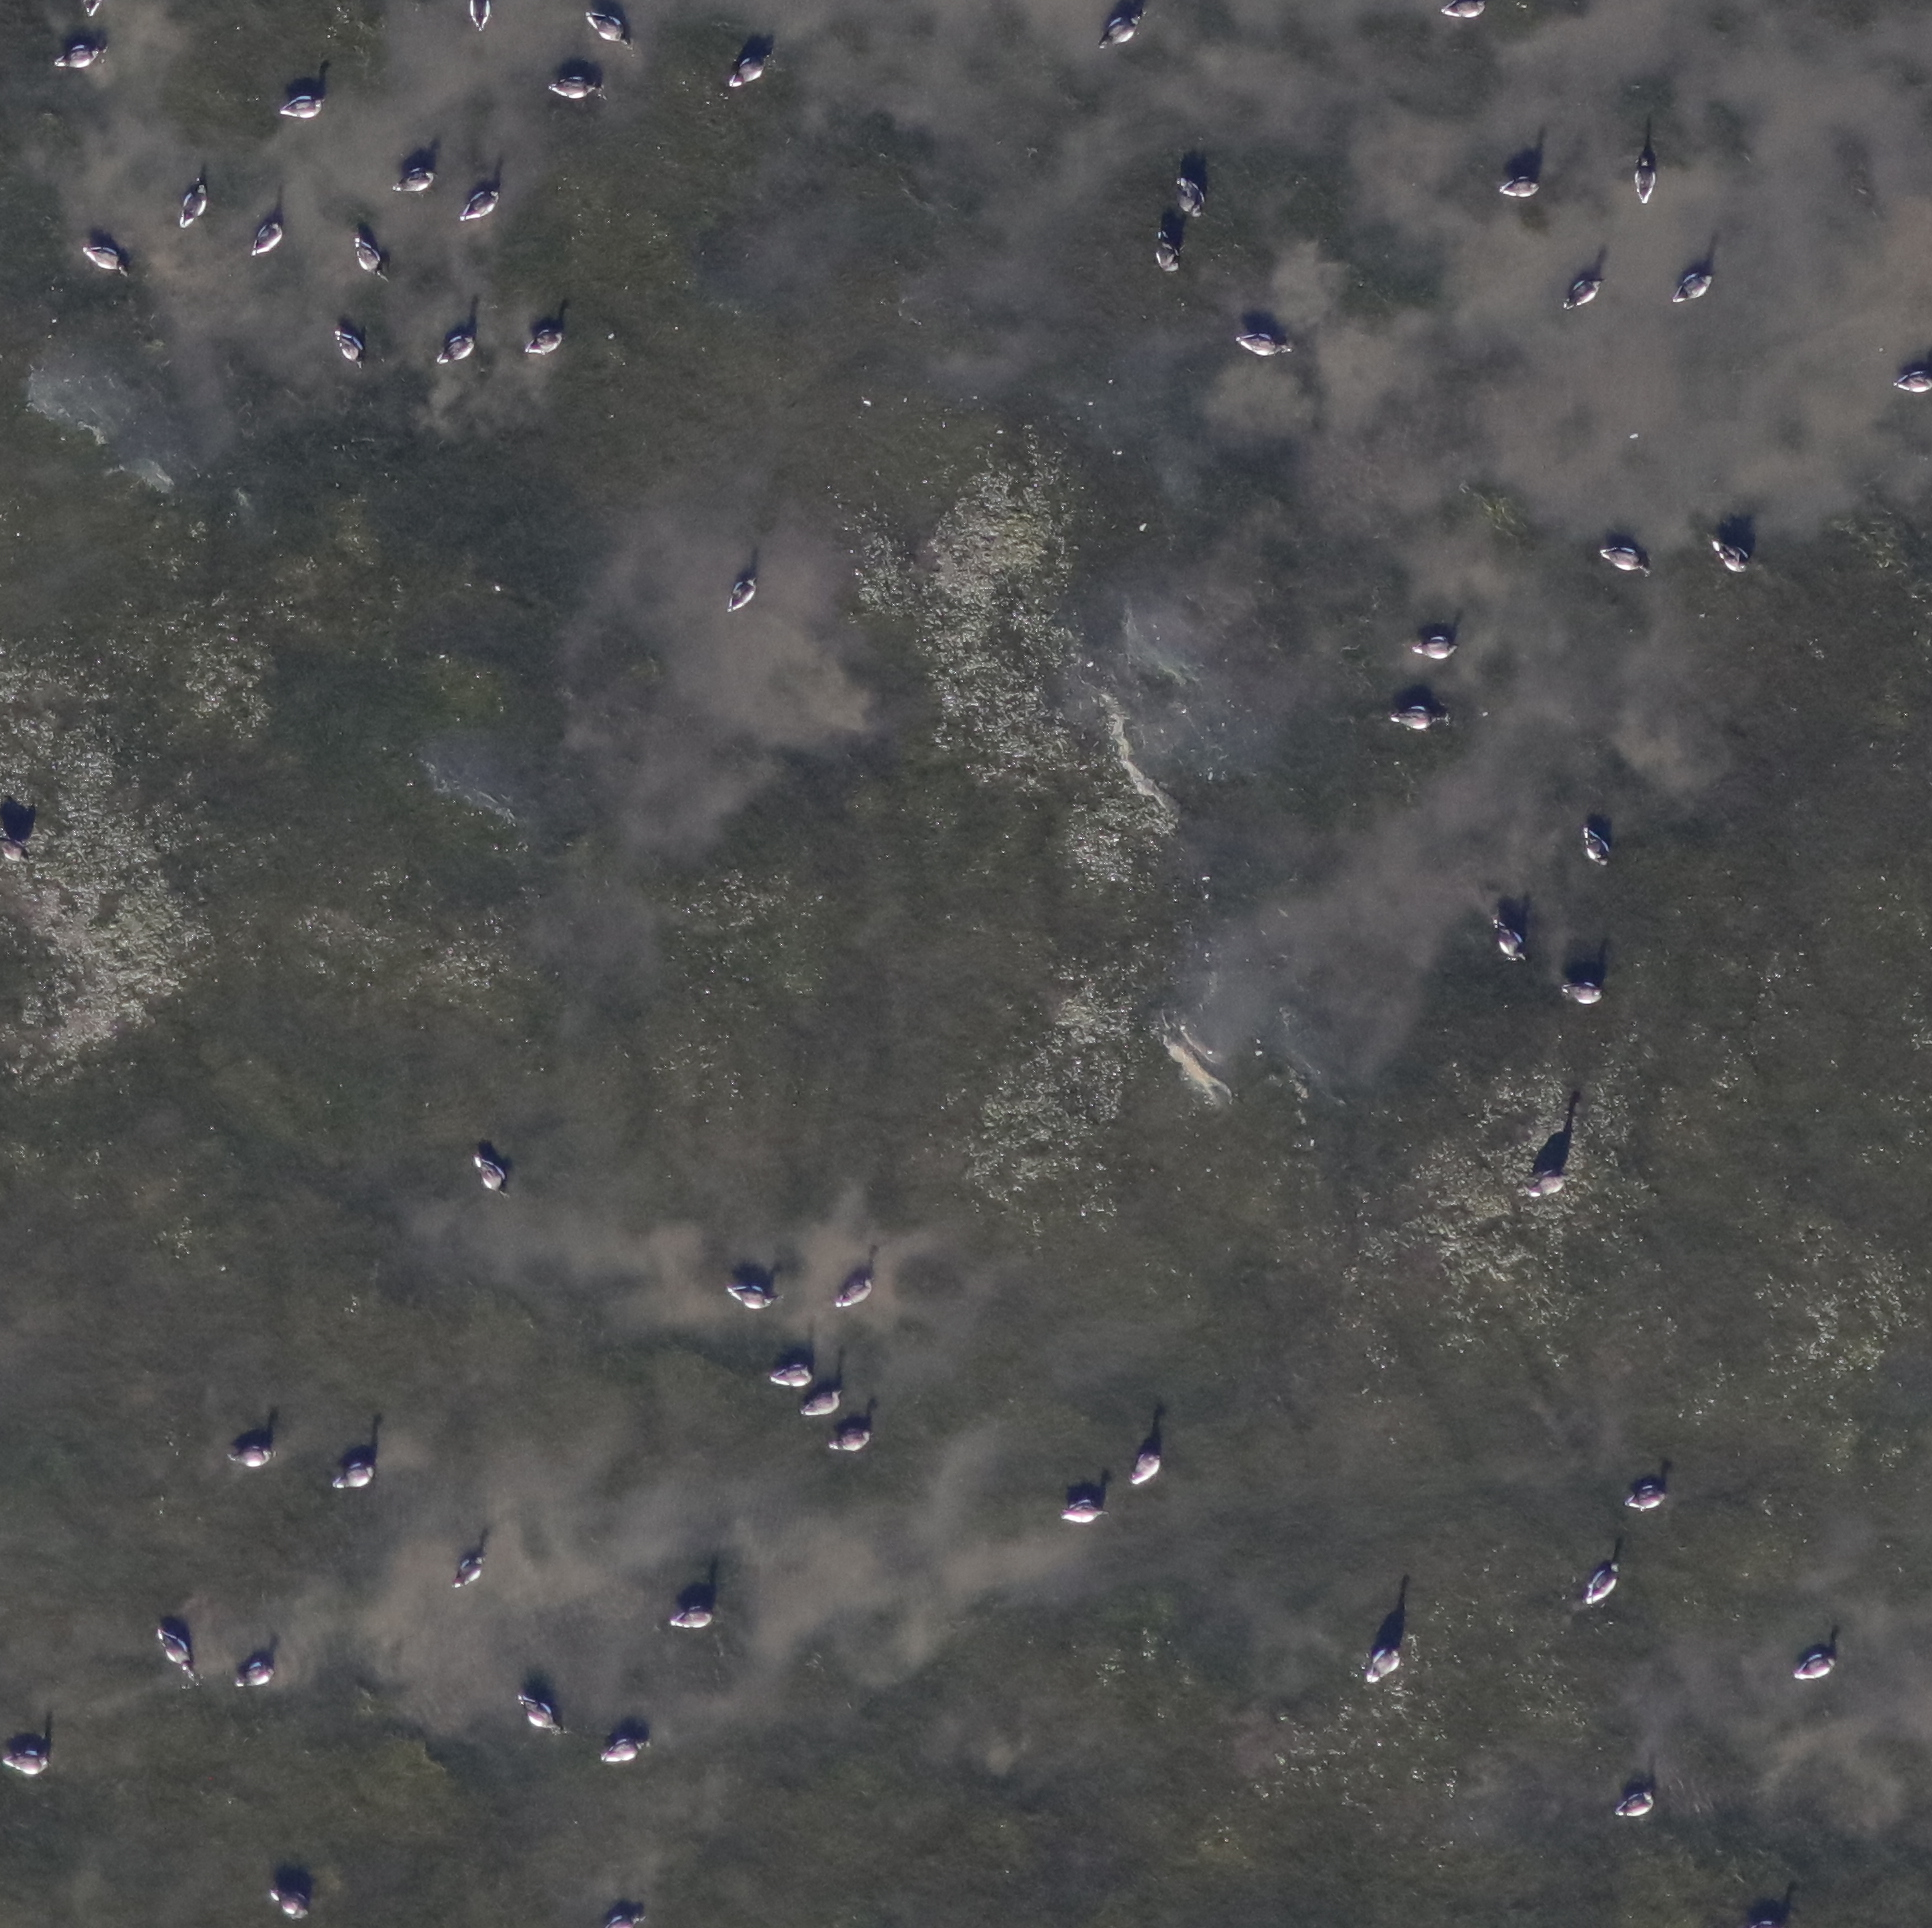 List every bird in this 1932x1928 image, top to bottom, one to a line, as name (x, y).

brant (1463, 7)
brant (478, 8)
brant (607, 26)
brant (1122, 29)
brant (77, 56)
brant (749, 69)
brant (573, 87)
brant (303, 107)
brant (1644, 178)
brant (416, 179)
brant (1520, 186)
brant (1191, 198)
brant (194, 204)
brant (481, 205)
brant (267, 239)
brant (367, 255)
brant (1166, 259)
brant (106, 260)
brant (1693, 285)
brant (1579, 293)
brant (545, 341)
brant (1262, 344)
brant (351, 348)
brant (457, 348)
brant (1917, 381)
brant (1623, 559)
brant (1733, 559)
brant (743, 593)
brant (1433, 647)
brant (1417, 717)
brant (1595, 847)
brant (15, 851)
brant (1507, 942)
brant (1584, 994)
brant (491, 1173)
brant (1544, 1186)
brant (855, 1293)
brant (753, 1296)
brant (795, 1379)
brant (826, 1404)
brant (855, 1441)
brant (252, 1455)
brant (1146, 1468)
brant (355, 1475)
brant (1648, 1496)
brant (1084, 1509)
brant (469, 1570)
brant (1601, 1583)
brant (694, 1616)
brant (176, 1649)
brant (1383, 1660)
brant (1814, 1666)
brant (256, 1674)
brant (541, 1715)
brant (622, 1749)
brant (28, 1761)
brant (1634, 1805)
brant (289, 1903)
brant (623, 1923)